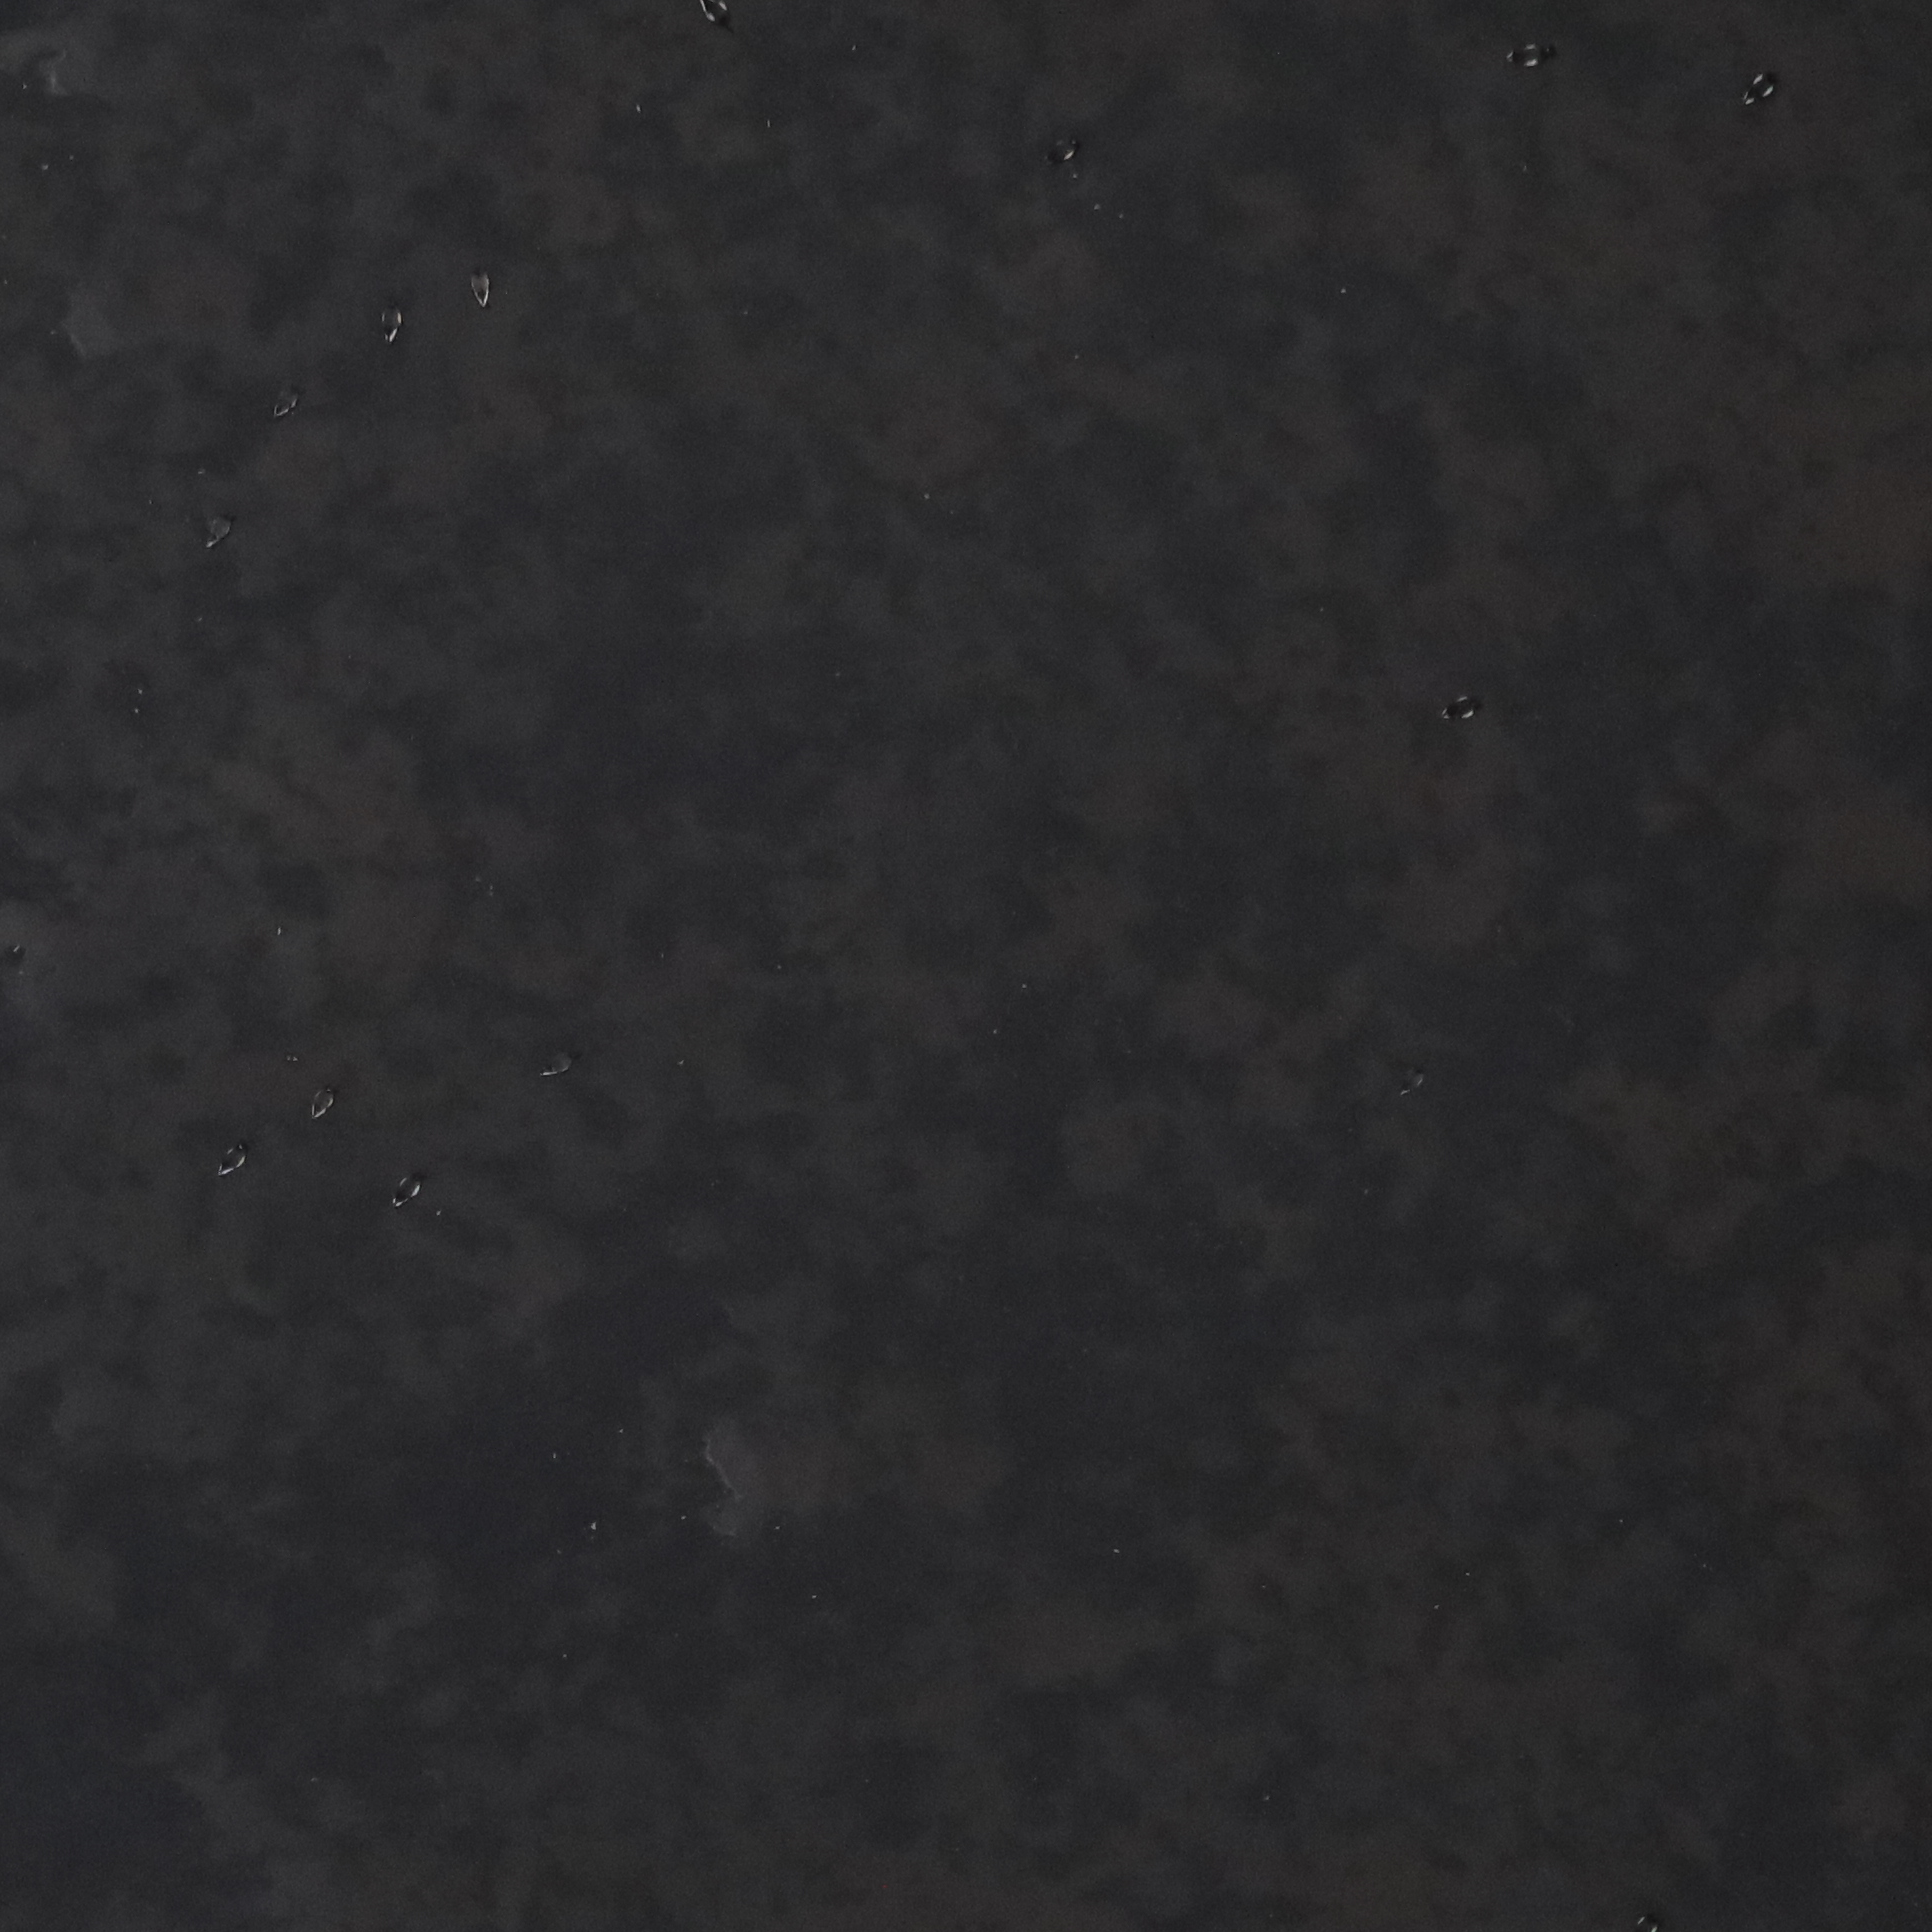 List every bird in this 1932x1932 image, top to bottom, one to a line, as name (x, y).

brant (717, 6)
brant (1527, 51)
brant (1759, 86)
brant (1066, 154)
brant (479, 287)
brant (391, 320)
brant (289, 401)
brant (218, 527)
brant (1460, 705)
brant (560, 1061)
brant (1411, 1079)
brant (323, 1101)
brant (235, 1159)
brant (408, 1190)
brant (1642, 1929)